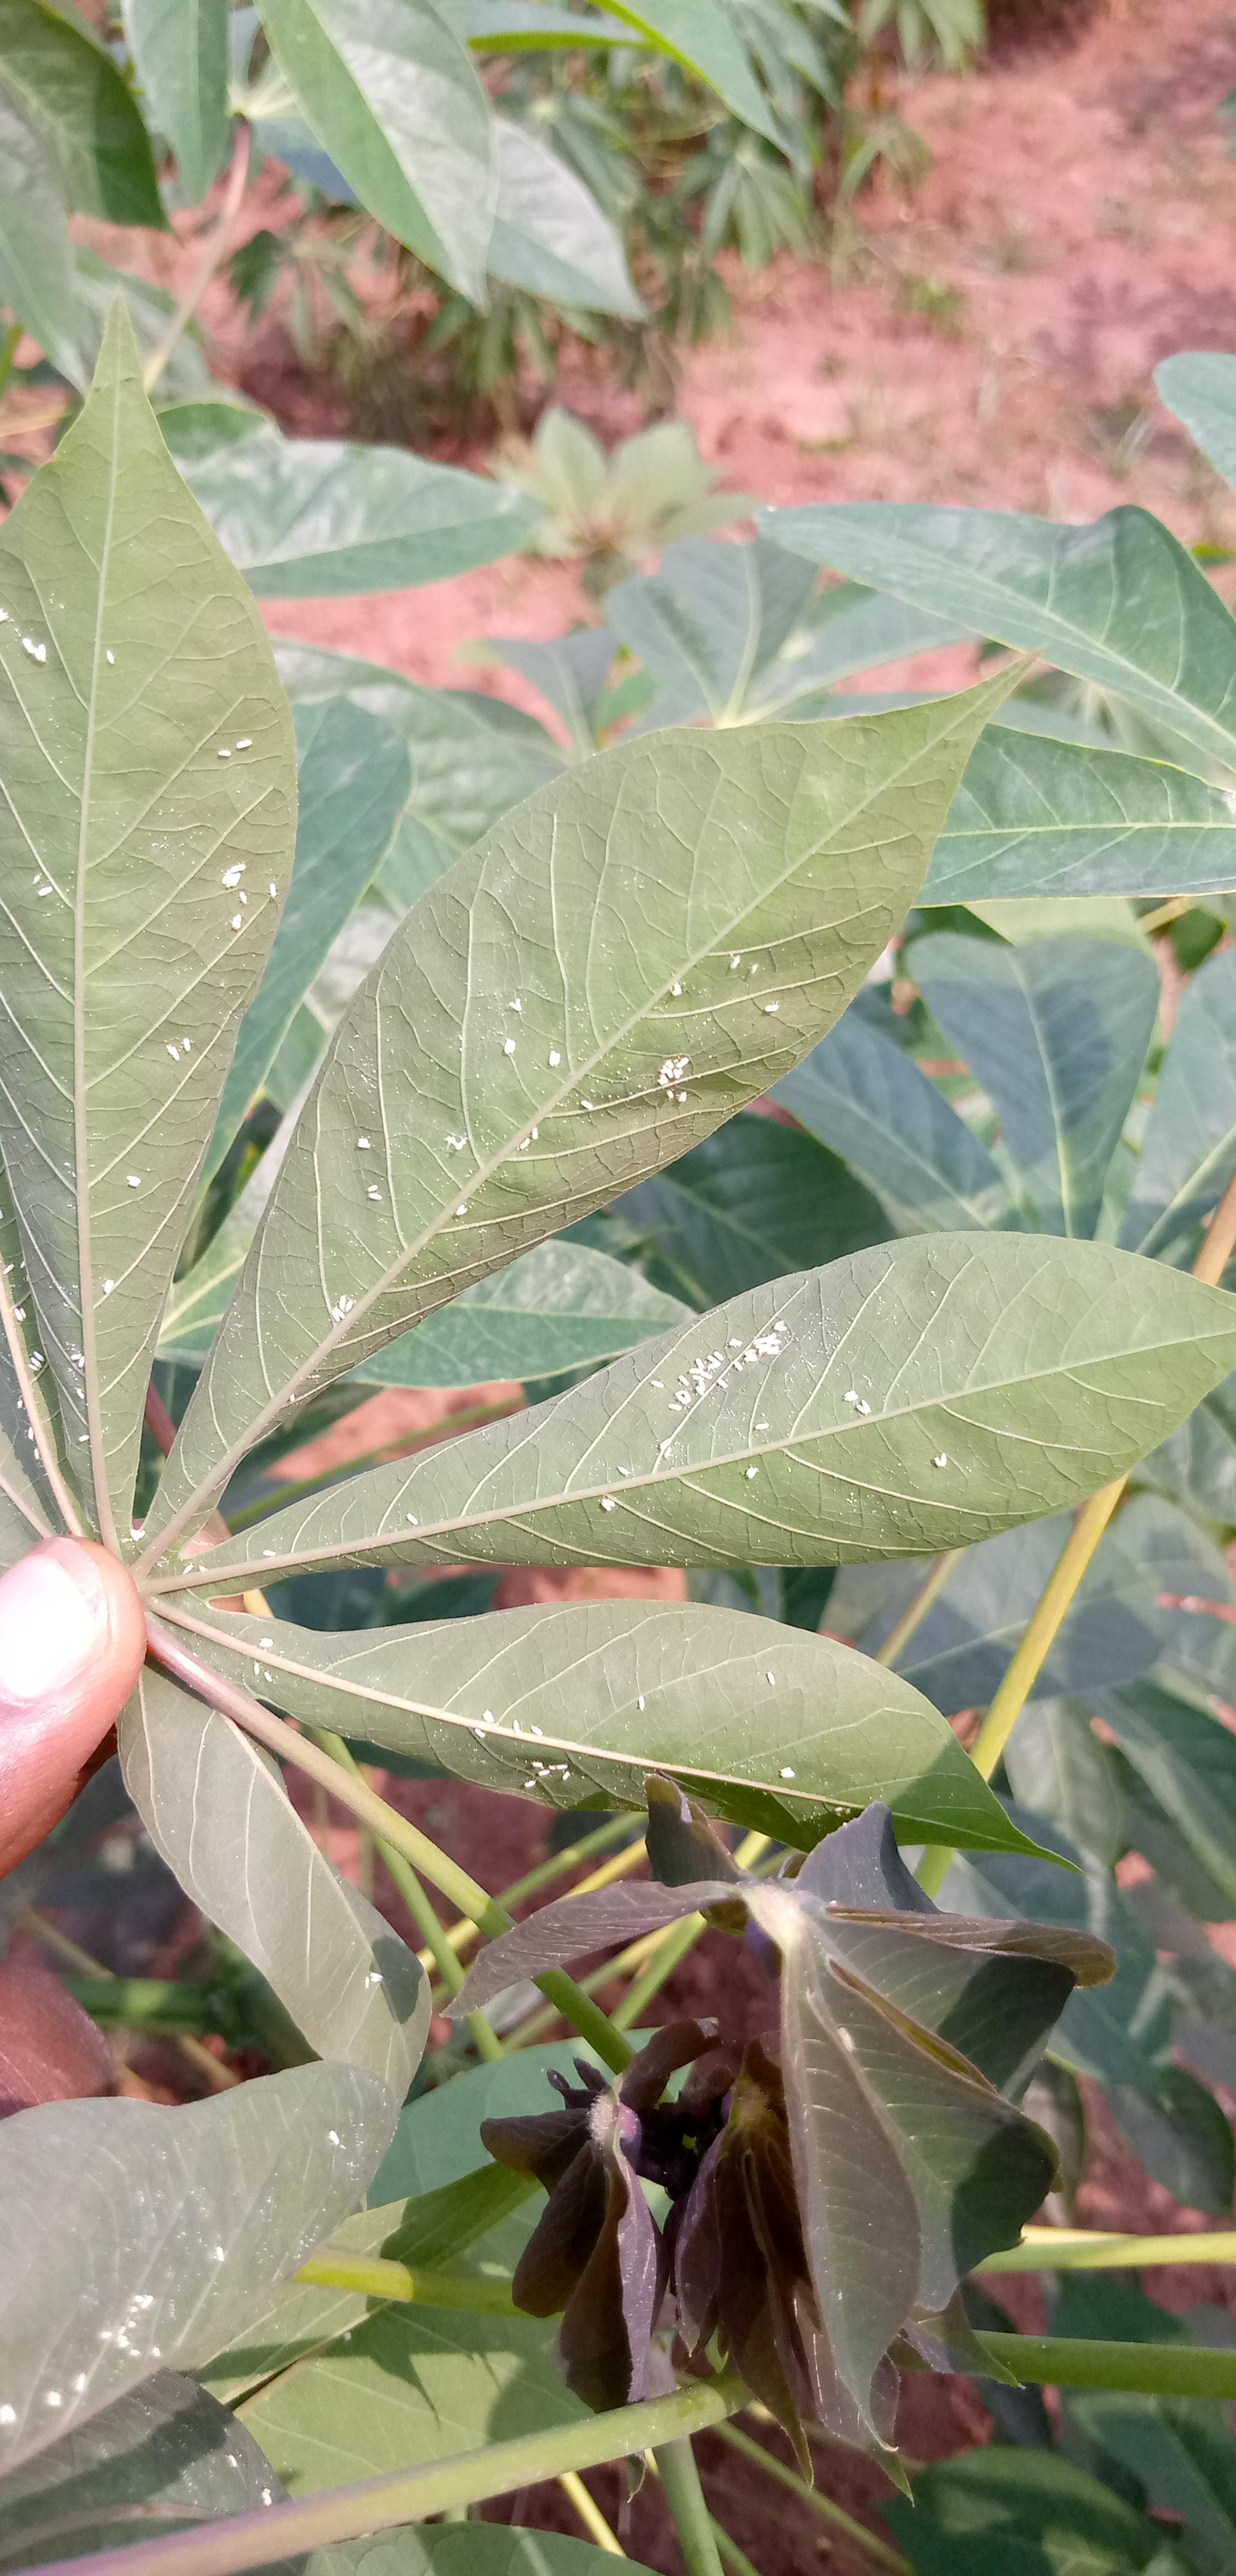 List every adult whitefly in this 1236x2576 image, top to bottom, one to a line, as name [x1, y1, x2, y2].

whitefly [22, 637, 33, 655]
whitefly [39, 643, 48, 664]
whitefly [33, 646, 40, 661]
whitefly [105, 648, 117, 668]
whitefly [234, 737, 254, 752]
whitefly [216, 748, 232, 759]
whitefly [229, 862, 247, 873]
whitefly [221, 871, 230, 885]
whitefly [232, 871, 241, 887]
whitefly [227, 872, 235, 889]
whitefly [32, 873, 42, 886]
whitefly [268, 882, 279, 898]
whitefly [37, 885, 54, 896]
whitefly [238, 890, 248, 905]
whitefly [230, 912, 242, 933]
whitefly [727, 954, 742, 971]
whitefly [748, 961, 761, 977]
whitefly [668, 981, 684, 997]
whitefly [507, 997, 523, 1013]
whitefly [762, 1001, 781, 1014]
whitefly [182, 1036, 192, 1052]
whitefly [503, 1037, 510, 1056]
whitefly [510, 1039, 517, 1054]
whitefly [166, 1043, 173, 1054]
whitefly [172, 1045, 181, 1062]
whitefly [547, 1047, 554, 1066]
whitefly [555, 1050, 563, 1067]
whitefly [676, 1056, 690, 1067]
whitefly [664, 1058, 675, 1068]
whitefly [659, 1065, 668, 1074]
whitefly [671, 1067, 683, 1081]
whitefly [657, 1074, 670, 1086]
whitefly [666, 1088, 673, 1101]
whitefly [681, 1090, 688, 1104]
whitefly [579, 1099, 595, 1113]
whitefly [531, 1125, 540, 1141]
whitefly [444, 1133, 467, 1151]
whitefly [358, 1137, 370, 1142]
whitefly [519, 1137, 530, 1151]
whitefly [357, 1142, 371, 1151]
whitefly [125, 1174, 141, 1183]
whitefly [127, 1180, 140, 1188]
whitefly [366, 1182, 379, 1192]
whitefly [368, 1192, 384, 1202]
whitefly [454, 1202, 471, 1218]
whitefly [19, 1260, 26, 1269]
whitefly [1, 1262, 15, 1276]
whitefly [102, 1278, 115, 1296]
whitefly [339, 1293, 346, 1311]
whitefly [345, 1298, 354, 1313]
whitefly [332, 1306, 346, 1320]
whitefly [13, 1307, 24, 1323]
whitefly [19, 1307, 28, 1320]
whitefly [330, 1309, 341, 1323]
whitefly [772, 1318, 788, 1332]
whitefly [765, 1332, 778, 1341]
whitefly [726, 1336, 743, 1347]
whitefly [754, 1337, 765, 1345]
whitefly [765, 1340, 783, 1346]
whitefly [766, 1346, 781, 1357]
whitefly [745, 1348, 758, 1355]
whitefly [32, 1350, 44, 1361]
whitefly [713, 1350, 724, 1361]
whitefly [69, 1352, 84, 1361]
whitefly [78, 1354, 85, 1368]
whitefly [744, 1354, 758, 1363]
whitefly [706, 1355, 718, 1363]
whitefly [30, 1356, 42, 1368]
whitefly [695, 1357, 704, 1368]
whitefly [733, 1359, 744, 1371]
whitefly [708, 1361, 722, 1371]
whitefly [28, 1363, 39, 1372]
whitefly [688, 1367, 702, 1375]
whitefly [702, 1372, 714, 1379]
whitefly [677, 1373, 689, 1388]
whitefly [691, 1375, 704, 1381]
whitefly [716, 1378, 729, 1388]
whitefly [648, 1378, 666, 1390]
whitefly [699, 1381, 704, 1388]
whitefly [696, 1385, 704, 1396]
whitefly [75, 1387, 86, 1401]
whitefly [675, 1388, 686, 1396]
whitefly [843, 1389, 857, 1397]
whitefly [684, 1390, 692, 1404]
whitefly [288, 1392, 298, 1403]
whitefly [844, 1394, 859, 1403]
whitefly [677, 1395, 687, 1405]
whitefly [16, 1399, 24, 1410]
whitefly [861, 1399, 873, 1414]
whitefly [667, 1402, 683, 1413]
whitefly [855, 1403, 865, 1416]
whitefly [753, 1421, 771, 1432]
whitefly [28, 1426, 34, 1441]
whitefly [77, 1433, 91, 1443]
whitefly [662, 1445, 673, 1460]
whitefly [33, 1447, 41, 1461]
whitefly [940, 1450, 950, 1467]
whitefly [933, 1455, 940, 1469]
whitefly [615, 1464, 630, 1478]
whitefly [745, 1465, 753, 1477]
whitefly [749, 1466, 759, 1480]
whitefly [601, 1498, 615, 1507]
whitefly [601, 1501, 612, 1513]
whitefly [404, 1511, 420, 1527]
whitefly [129, 1526, 147, 1542]
whitefly [259, 1548, 277, 1559]
whitefly [181, 1562, 194, 1575]
whitefly [196, 1564, 209, 1575]
whitefly [257, 1636, 276, 1650]
whitefly [252, 1660, 260, 1677]
whitefly [765, 1670, 778, 1687]
whitefly [263, 1671, 275, 1683]
whitefly [636, 1692, 646, 1712]
whitefly [485, 1709, 495, 1723]
whitefly [482, 1712, 491, 1723]
whitefly [512, 1718, 522, 1734]
whitefly [530, 1723, 545, 1736]
whitefly [473, 1727, 485, 1739]
whitefly [531, 1759, 544, 1769]
whitefly [547, 1763, 556, 1771]
whitefly [556, 1763, 569, 1770]
whitefly [778, 1765, 795, 1772]
whitefly [537, 1769, 551, 1777]
whitefly [562, 1771, 571, 1782]
whitefly [781, 1772, 795, 1778]
whitefly [521, 1777, 537, 1789]
whitefly [370, 1971, 385, 1978]
whitefly [364, 1975, 370, 1989]
whitefly [371, 1977, 384, 1985]
whitefly [327, 2129, 343, 2148]
whitefly [215, 2244, 226, 2262]
whitefly [134, 2294, 144, 2302]
whitefly [143, 2295, 154, 2309]
whitefly [129, 2305, 140, 2314]
whitefly [127, 2318, 138, 2329]
whitefly [118, 2324, 127, 2334]
whitefly [100, 2329, 113, 2338]
whitefly [116, 2334, 131, 2340]
whitefly [118, 2340, 131, 2349]
whitefly [150, 2344, 162, 2358]
whitefly [129, 2347, 141, 2357]
whitefly [73, 2371, 88, 2390]
whitefly [46, 2390, 63, 2409]
whitefly [6, 2403, 16, 2422]
whitefly [1, 2405, 6, 2425]
whitefly [226, 2453, 239, 2470]
whitefly [260, 2488, 272, 2497]
whitefly [263, 2497, 272, 2507]